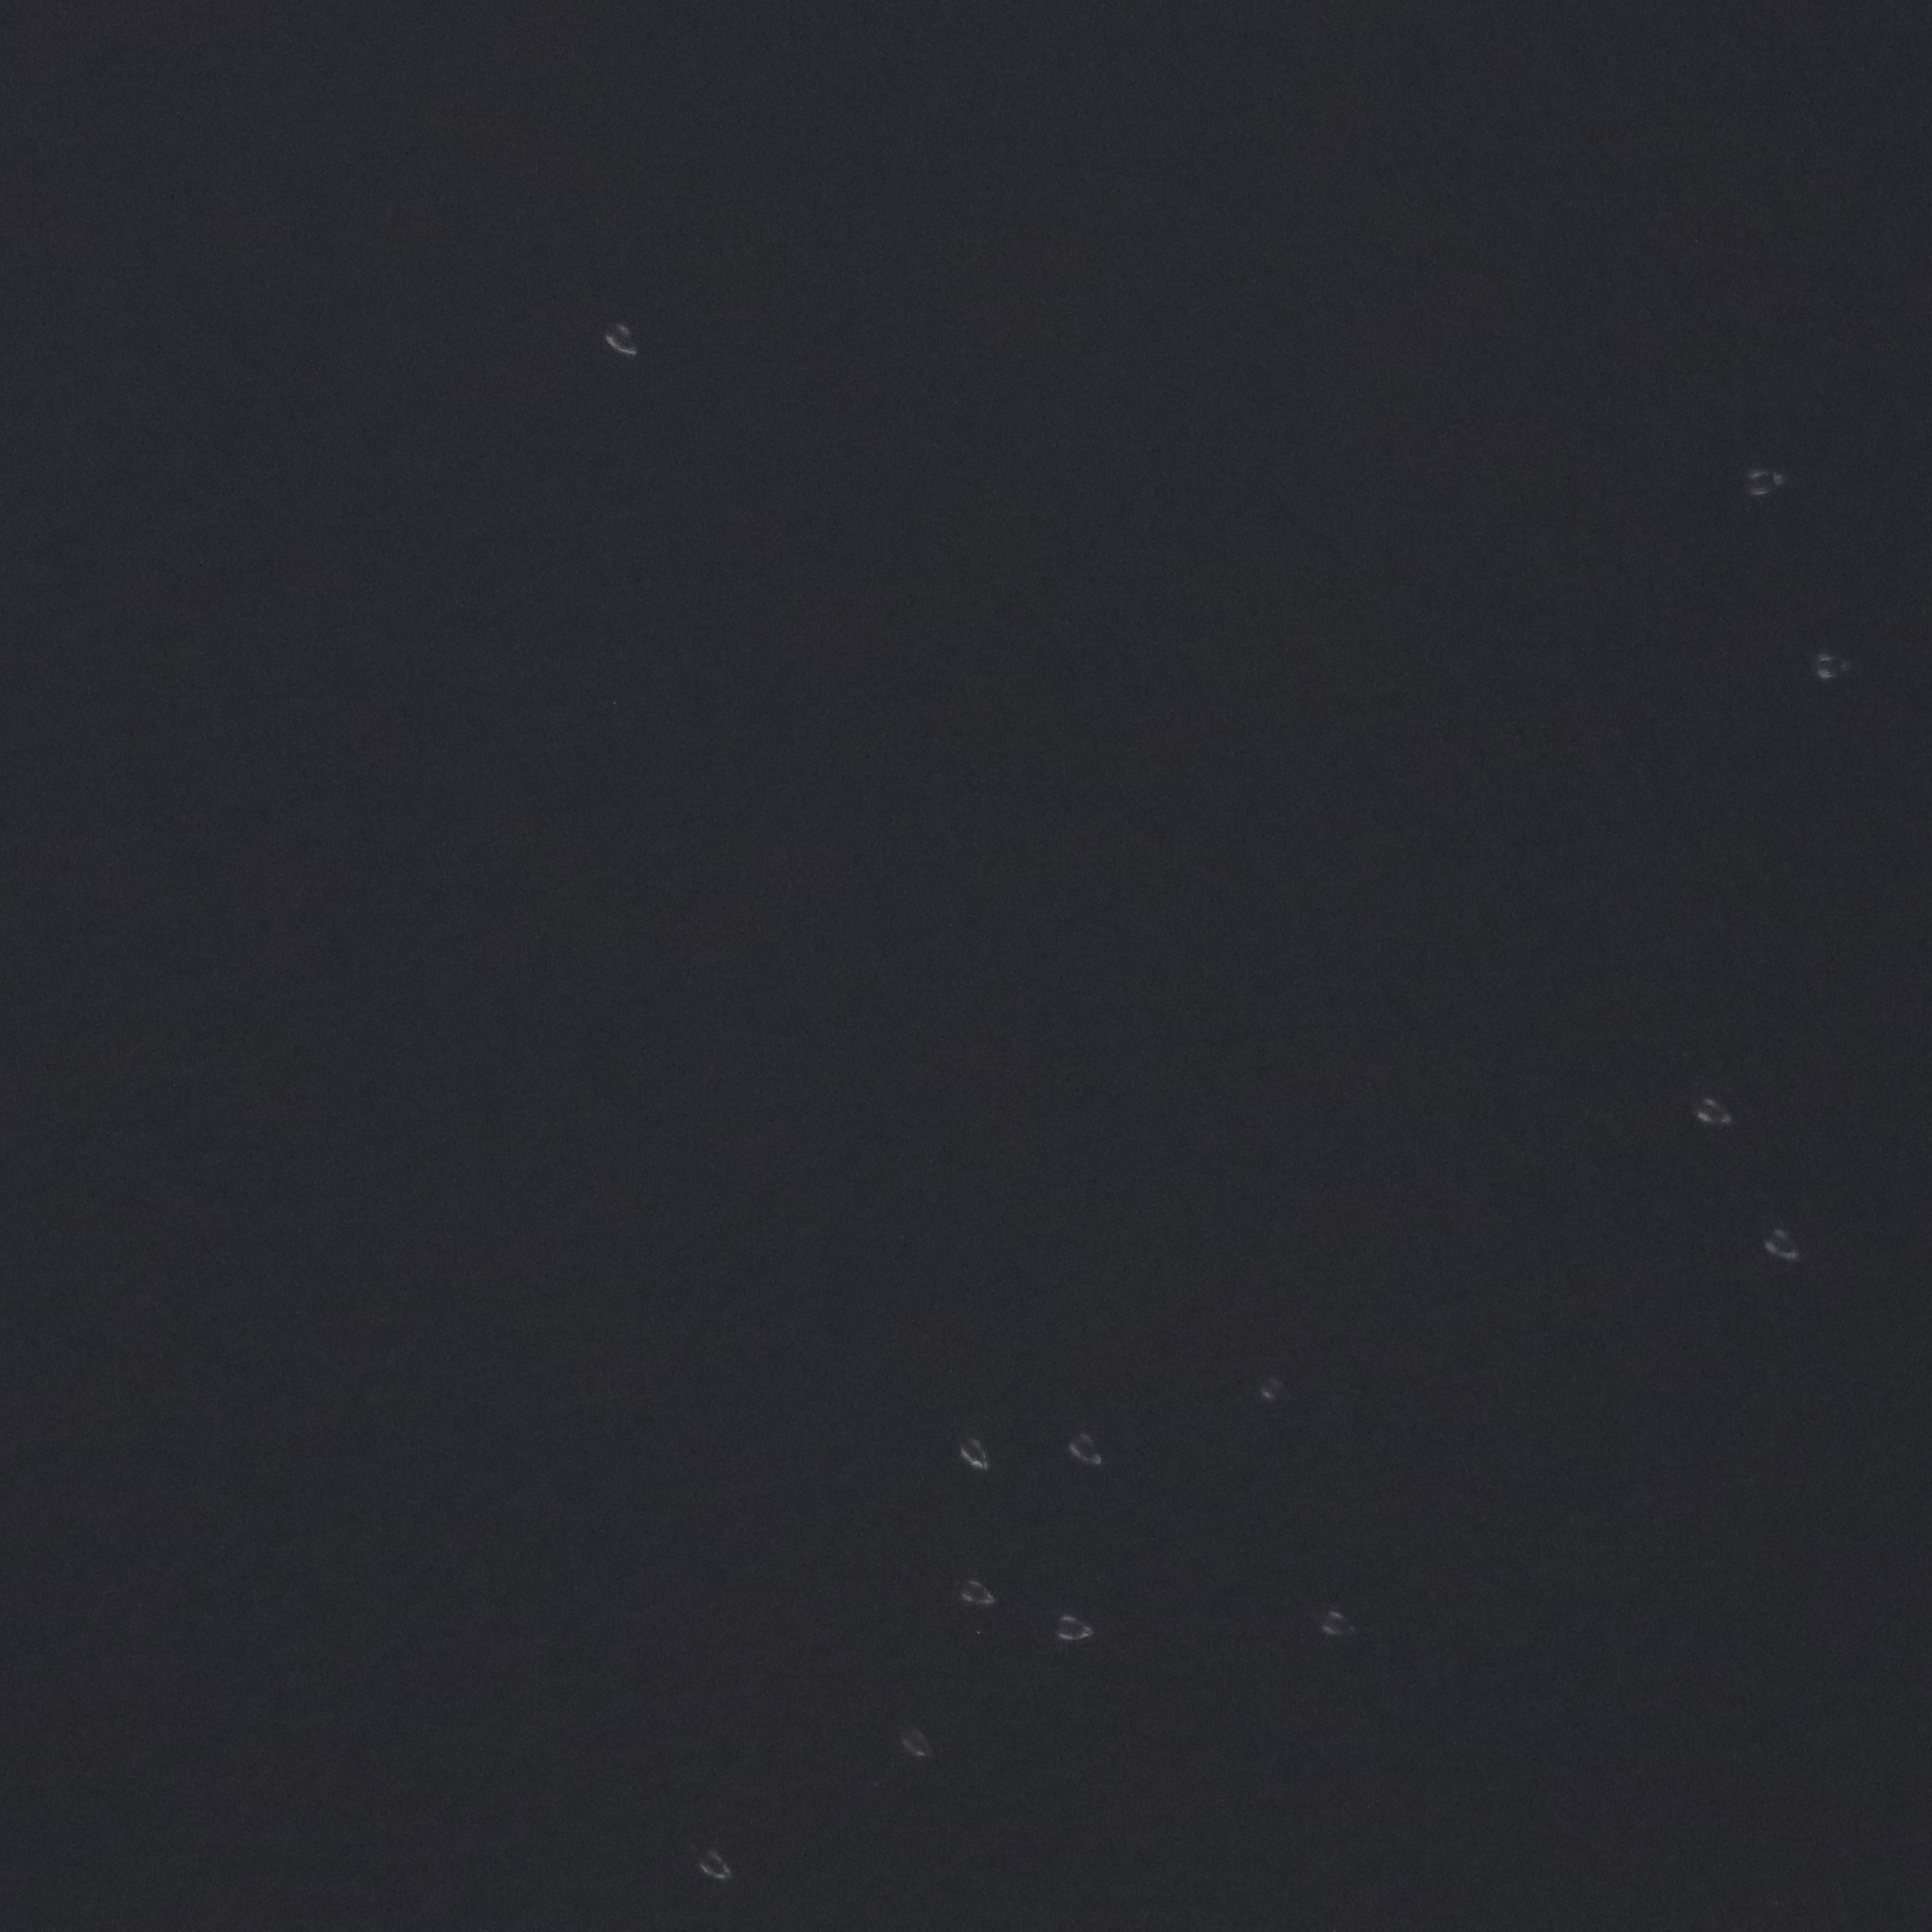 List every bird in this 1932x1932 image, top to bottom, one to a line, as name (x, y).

brant (620, 337)
brant (1762, 483)
brant (1830, 660)
brant (1708, 1113)
brant (1781, 1243)
brant (1275, 1393)
brant (972, 1451)
brant (1088, 1451)
brant (978, 1585)
brant (1340, 1623)
brant (1072, 1629)
brant (915, 1741)
brant (713, 1856)